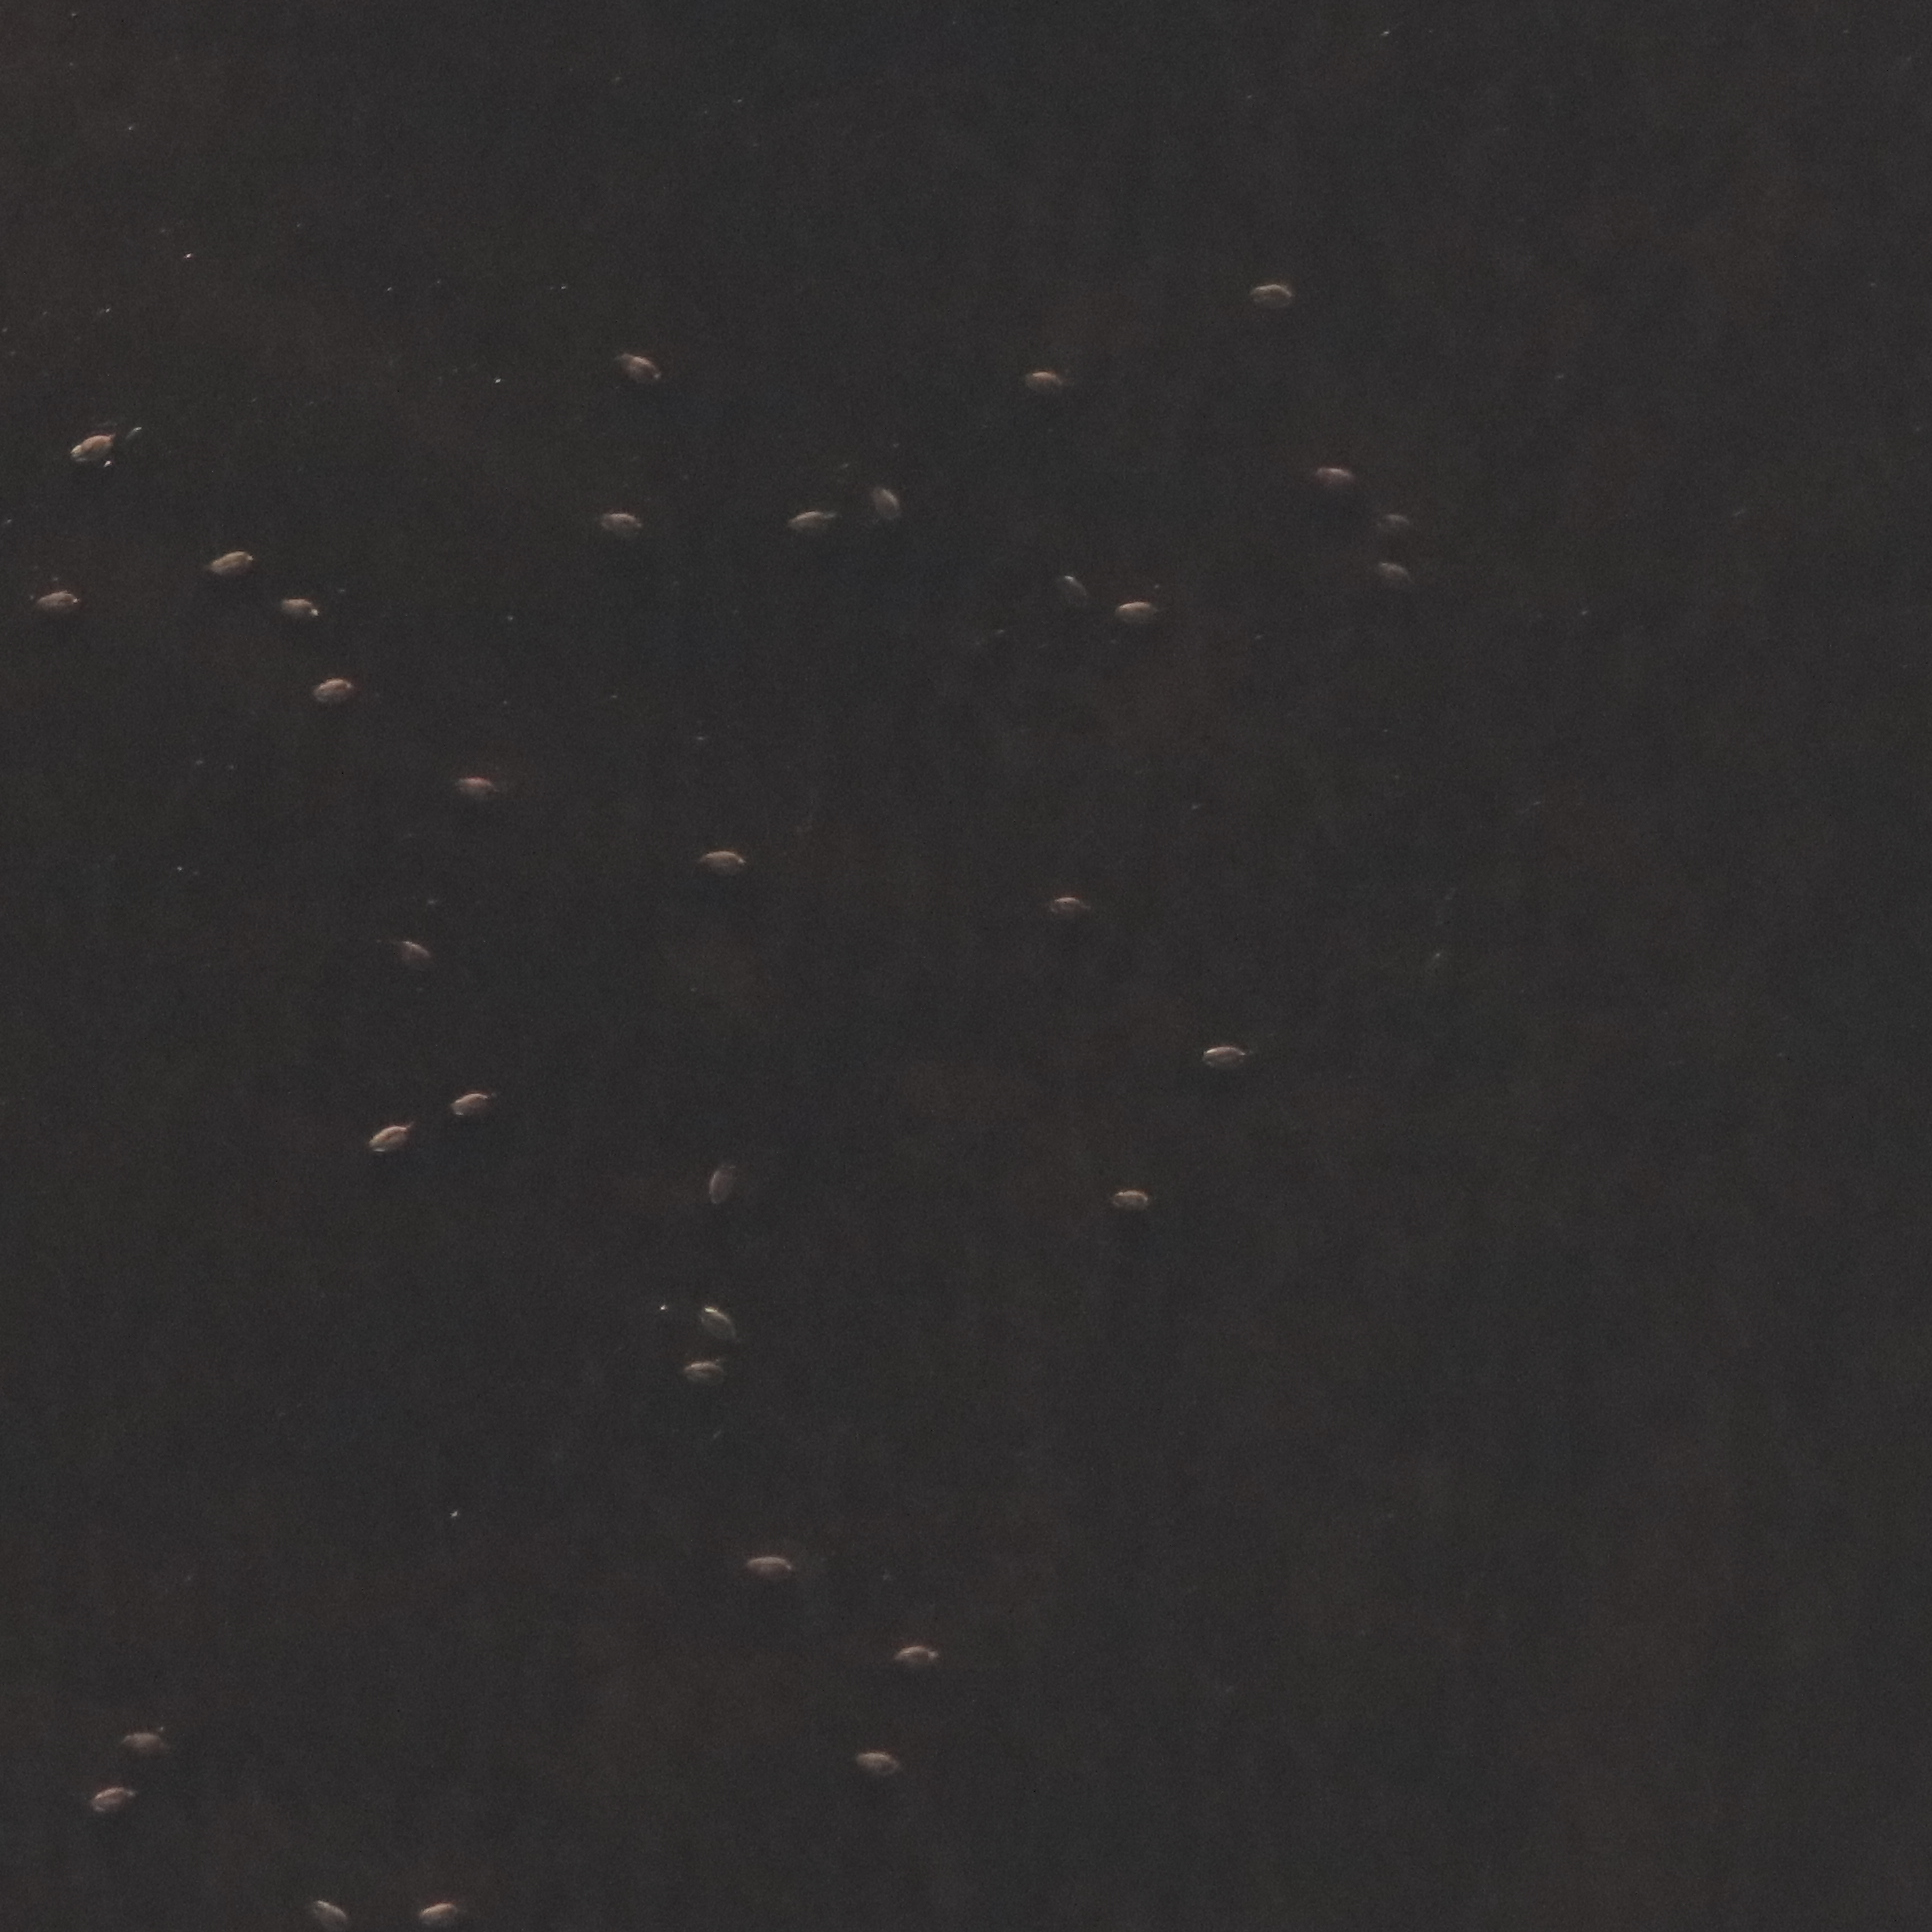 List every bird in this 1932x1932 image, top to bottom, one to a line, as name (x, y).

Canada goose (1273, 294)
Canada goose (639, 369)
Canada goose (1045, 380)
Canada goose (92, 450)
Canada goose (1336, 478)
Canada goose (890, 506)
Canada goose (812, 521)
Canada goose (1395, 521)
Canada goose (621, 524)
Canada goose (230, 564)
Canada goose (1391, 573)
Canada goose (1074, 596)
Canada goose (63, 599)
Canada goose (300, 610)
Canada goose (1143, 610)
Canada goose (334, 690)
Canada goose (477, 788)
Canada goose (724, 863)
Canada goose (1071, 907)
Canada goose (413, 953)
Canada goose (1225, 1055)
Canada goose (473, 1104)
Canada goose (391, 1138)
Canada goose (722, 1186)
Canada goose (1130, 1201)
Canada goose (718, 1322)
Canada goose (704, 1373)
Canada goose (770, 1567)
Canada goose (915, 1656)
Canada goose (142, 1742)
Canada goose (876, 1765)
Canada goose (113, 1799)
Canada goose (332, 1914)
Canada goose (436, 1915)